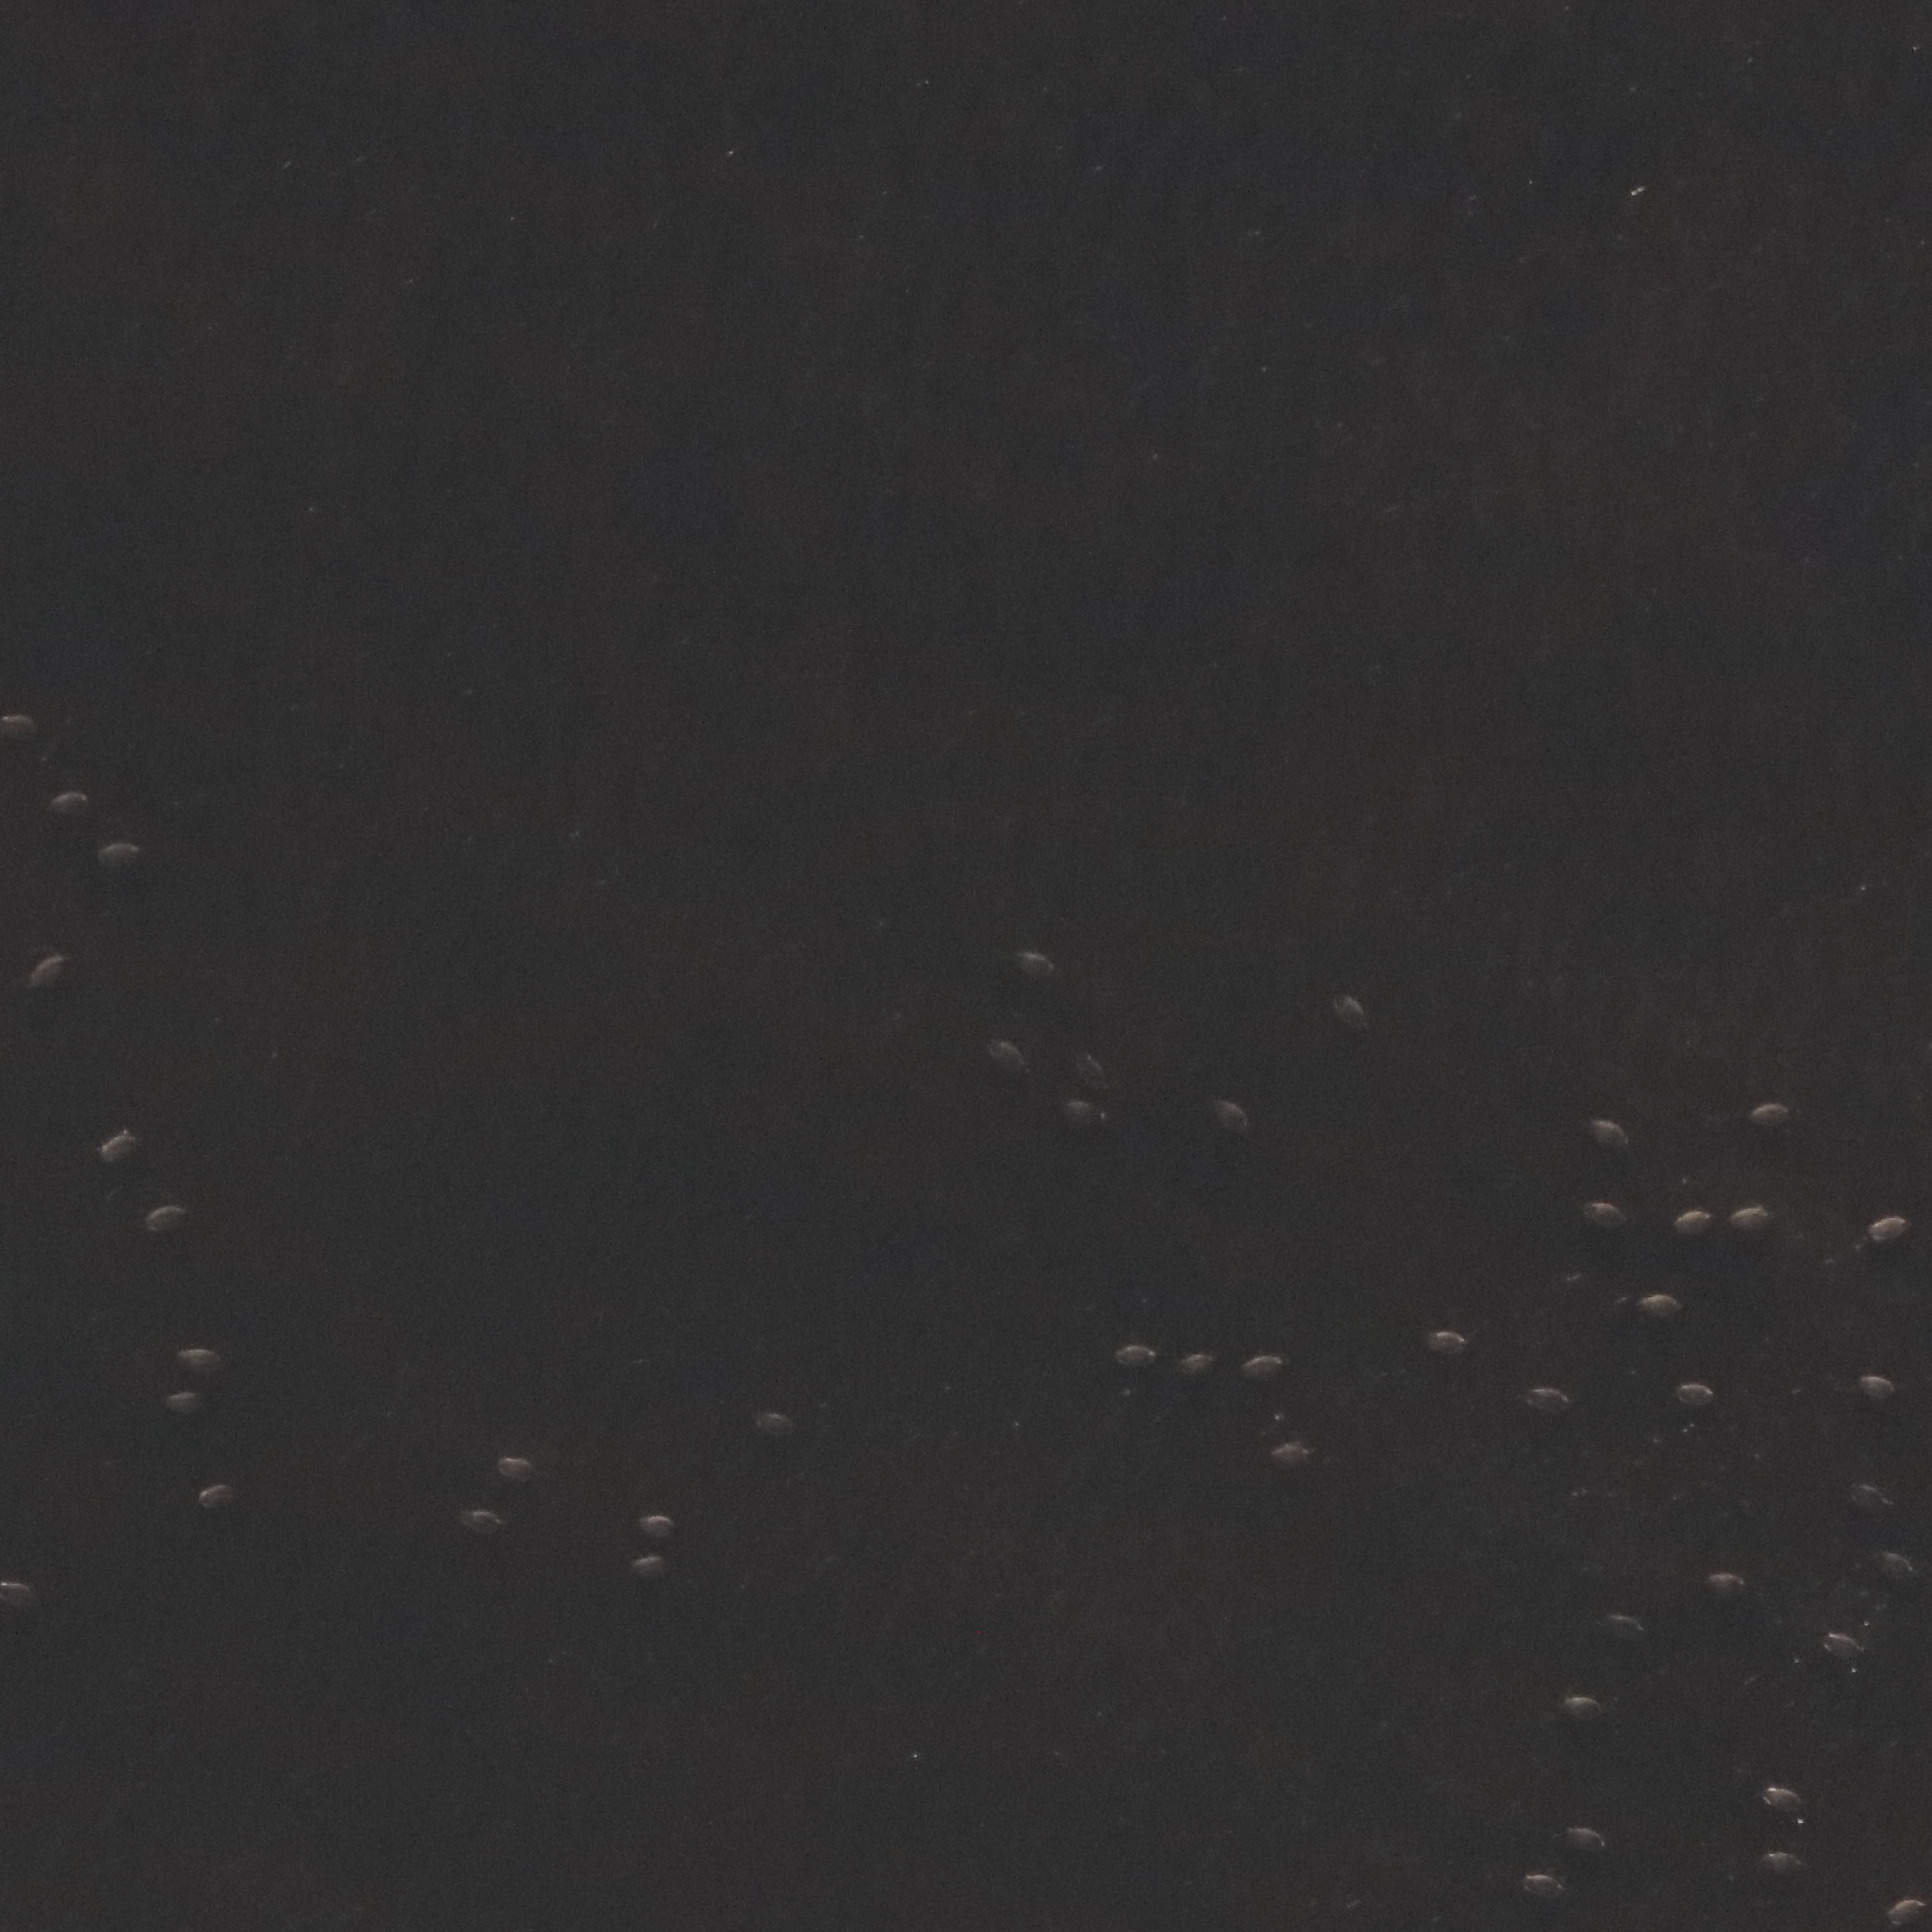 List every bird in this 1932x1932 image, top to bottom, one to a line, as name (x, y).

Canada goose (23, 727)
Canada goose (69, 803)
Canada goose (122, 859)
Canada goose (1033, 965)
Canada goose (49, 970)
Canada goose (1348, 1013)
Canada goose (1007, 1054)
Canada goose (1087, 1066)
Canada goose (1082, 1107)
Canada goose (1769, 1114)
Canada goose (1231, 1115)
Canada goose (1610, 1134)
Canada goose (121, 1140)
Canada goose (1599, 1215)
Canada goose (165, 1219)
Canada goose (1748, 1220)
Canada goose (1691, 1223)
Canada goose (1885, 1230)
Canada goose (1659, 1303)
Canada goose (1448, 1342)
Canada goose (1133, 1355)
Canada goose (197, 1360)
Canada goose (1196, 1366)
Canada goose (1264, 1369)
Canada goose (1877, 1385)
Canada goose (1695, 1395)
Canada goose (191, 1396)
Canada goose (1550, 1397)
Canada goose (778, 1427)
Canada goose (1290, 1452)
Canada goose (515, 1465)
Canada goose (215, 1493)
Canada goose (1872, 1496)
Canada goose (488, 1523)
Canada goose (655, 1533)
Canada goose (1890, 1567)
Canada goose (655, 1569)
Canada goose (1725, 1580)
Canada goose (15, 1590)
Canada goose (1622, 1623)
Canada goose (1844, 1646)
Canada goose (1581, 1709)
Canada goose (1781, 1796)
Canada goose (1586, 1837)
Canada goose (1784, 1869)
Canada goose (1545, 1888)
Canada goose (1908, 1911)